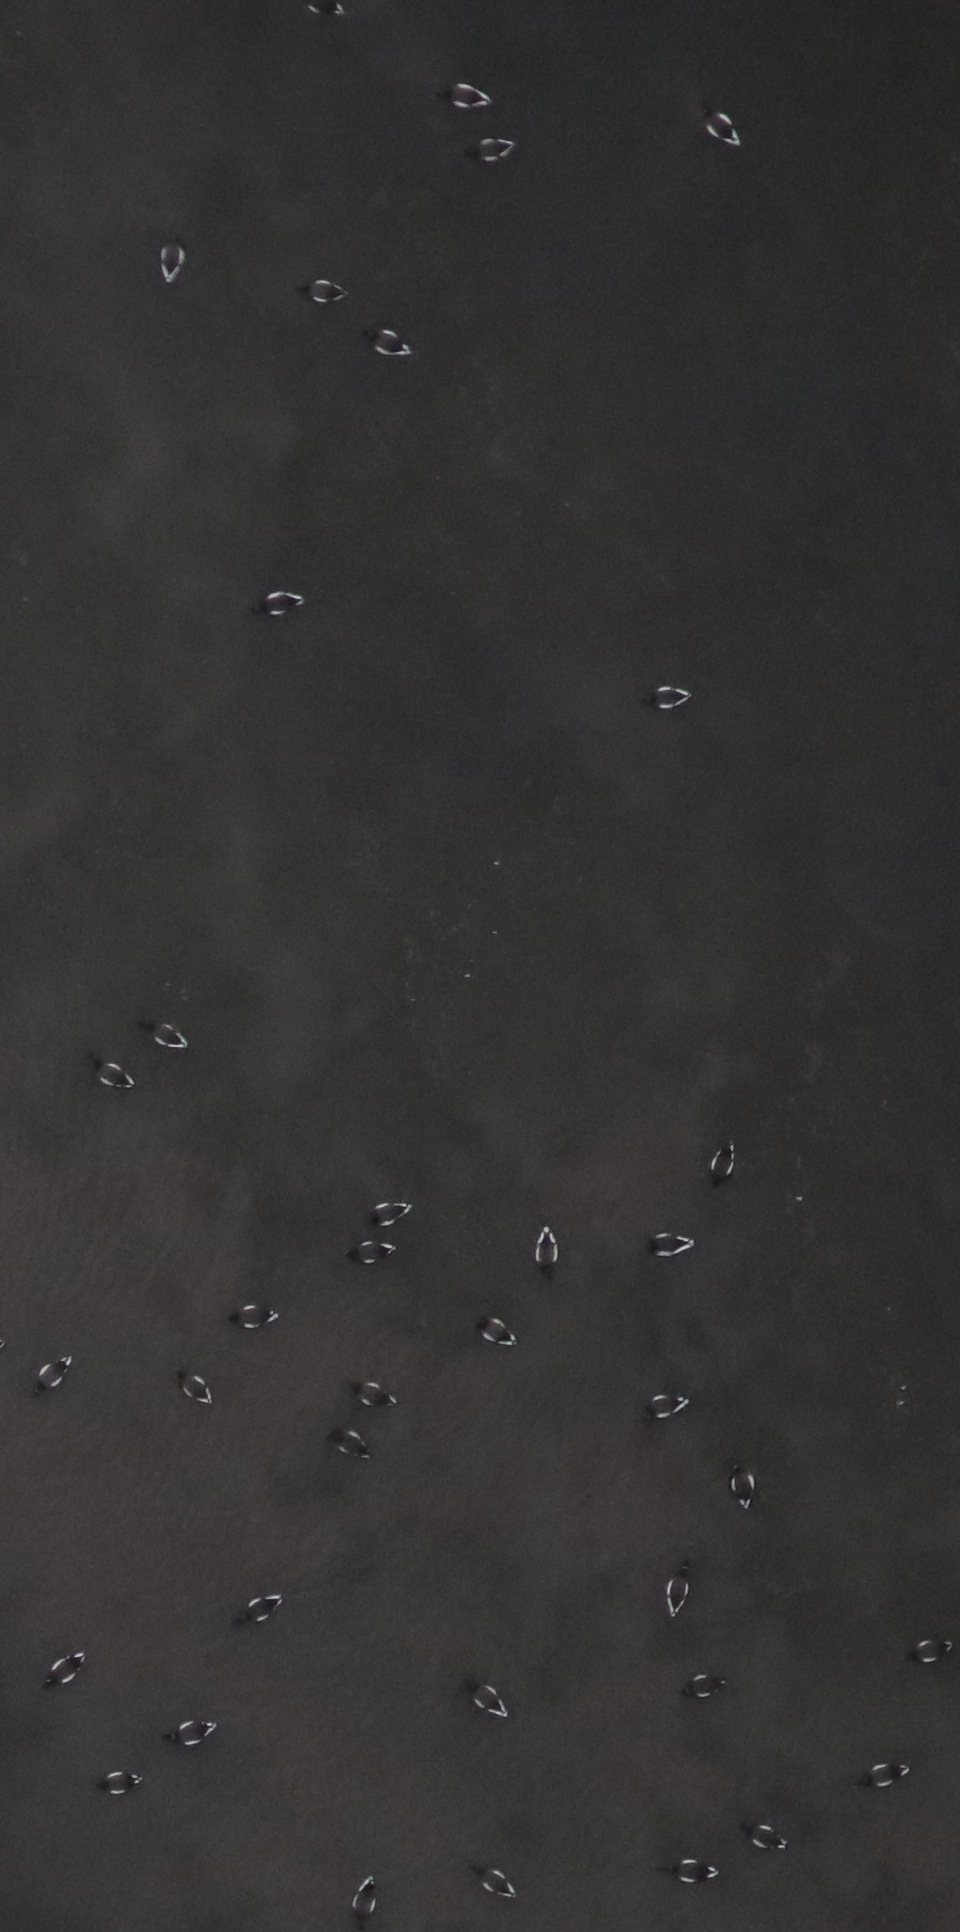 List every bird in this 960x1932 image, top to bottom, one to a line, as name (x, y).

brant (319, 6)
brant (467, 96)
brant (720, 128)
brant (491, 149)
brant (173, 259)
brant (323, 293)
brant (390, 343)
brant (278, 603)
brant (666, 697)
brant (166, 1034)
brant (114, 1074)
brant (722, 1162)
brant (388, 1214)
brant (666, 1245)
brant (546, 1250)
brant (379, 1255)
brant (252, 1317)
brant (496, 1330)
brant (51, 1374)
brant (196, 1386)
brant (371, 1392)
brant (665, 1406)
brant (354, 1444)
brant (743, 1483)
brant (678, 1591)
brant (263, 1607)
brant (940, 1649)
brant (66, 1669)
brant (703, 1686)
brant (486, 1697)
brant (191, 1732)
brant (884, 1773)
brant (119, 1782)
brant (765, 1838)
brant (692, 1871)
brant (496, 1882)
brant (365, 1900)